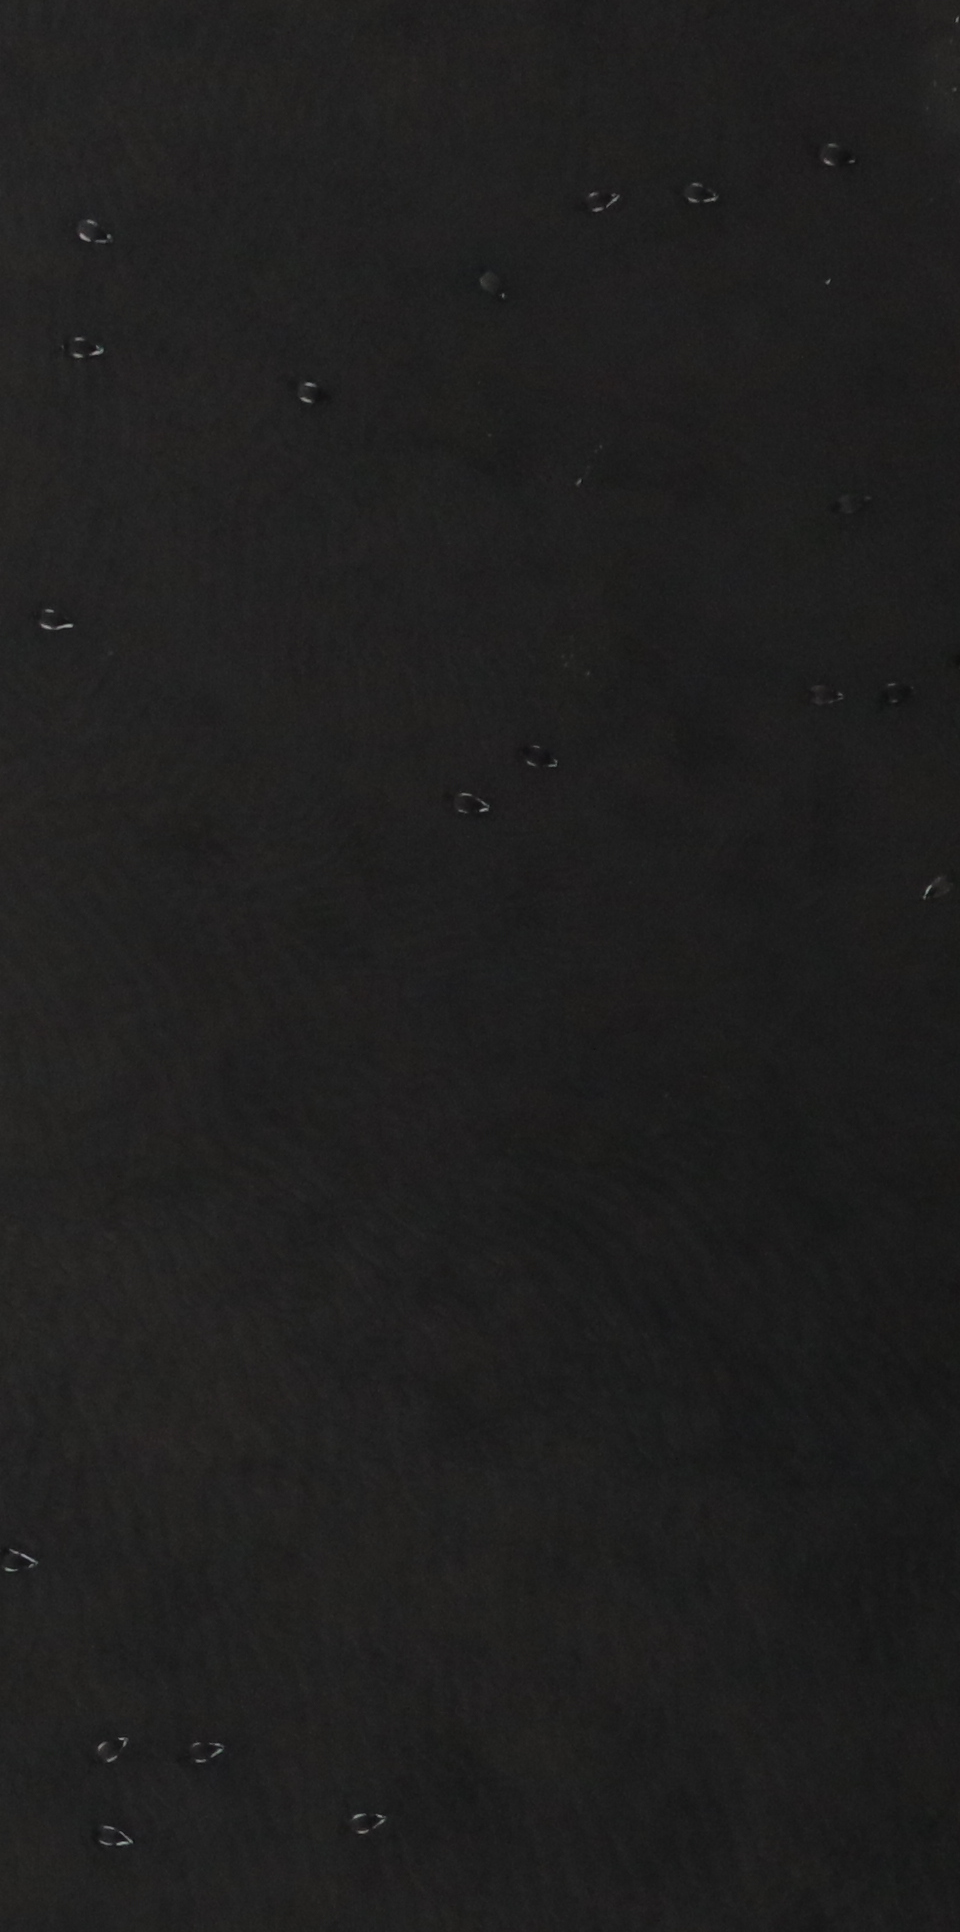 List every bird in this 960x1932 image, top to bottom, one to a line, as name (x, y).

brant (836, 156)
brant (698, 195)
brant (600, 201)
brant (93, 232)
brant (489, 284)
brant (83, 349)
brant (311, 394)
brant (848, 504)
brant (54, 621)
brant (890, 694)
brant (823, 697)
brant (539, 757)
brant (469, 803)
brant (939, 887)
brant (17, 1560)
brant (111, 1749)
brant (204, 1752)
brant (366, 1823)
brant (111, 1835)